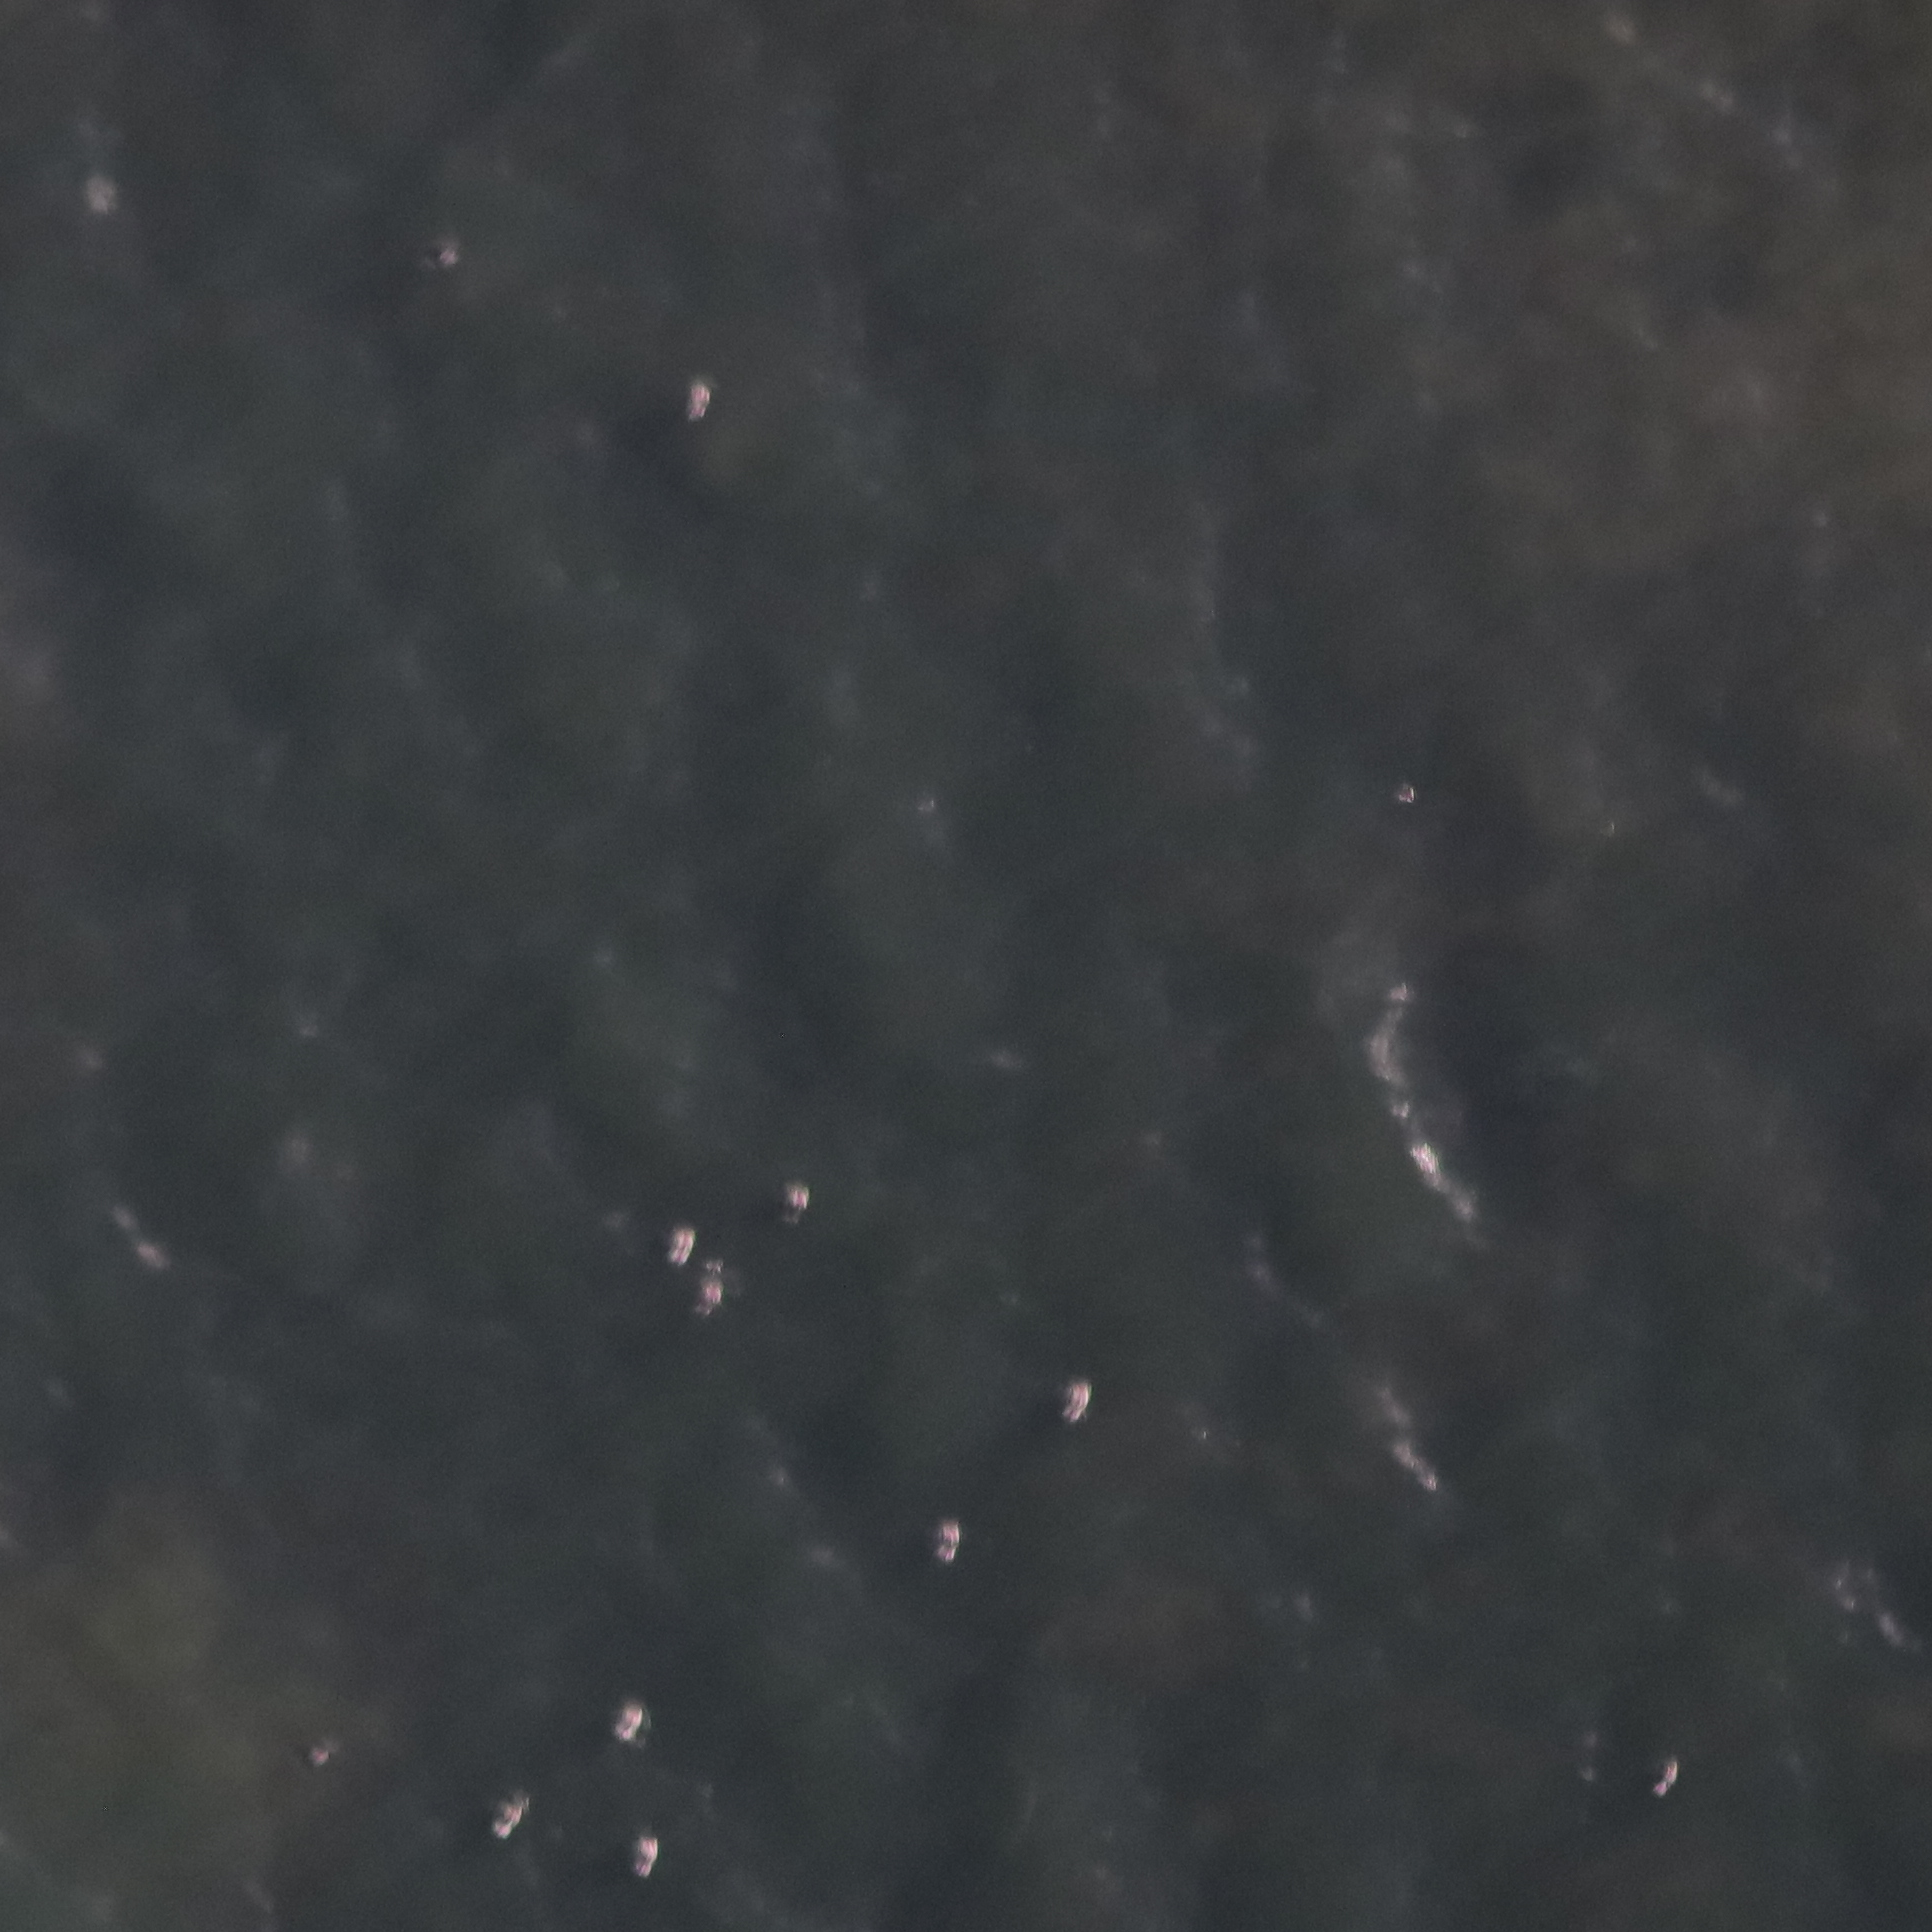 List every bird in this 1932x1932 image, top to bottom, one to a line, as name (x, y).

brant (440, 252)
other bird (695, 399)
other bird (797, 1198)
other bird (684, 1250)
other bird (710, 1291)
other bird (1072, 1401)
other bird (946, 1540)
other bird (630, 1718)
other bird (318, 1756)
brant (1667, 1770)
other bird (509, 1813)
other bird (647, 1860)